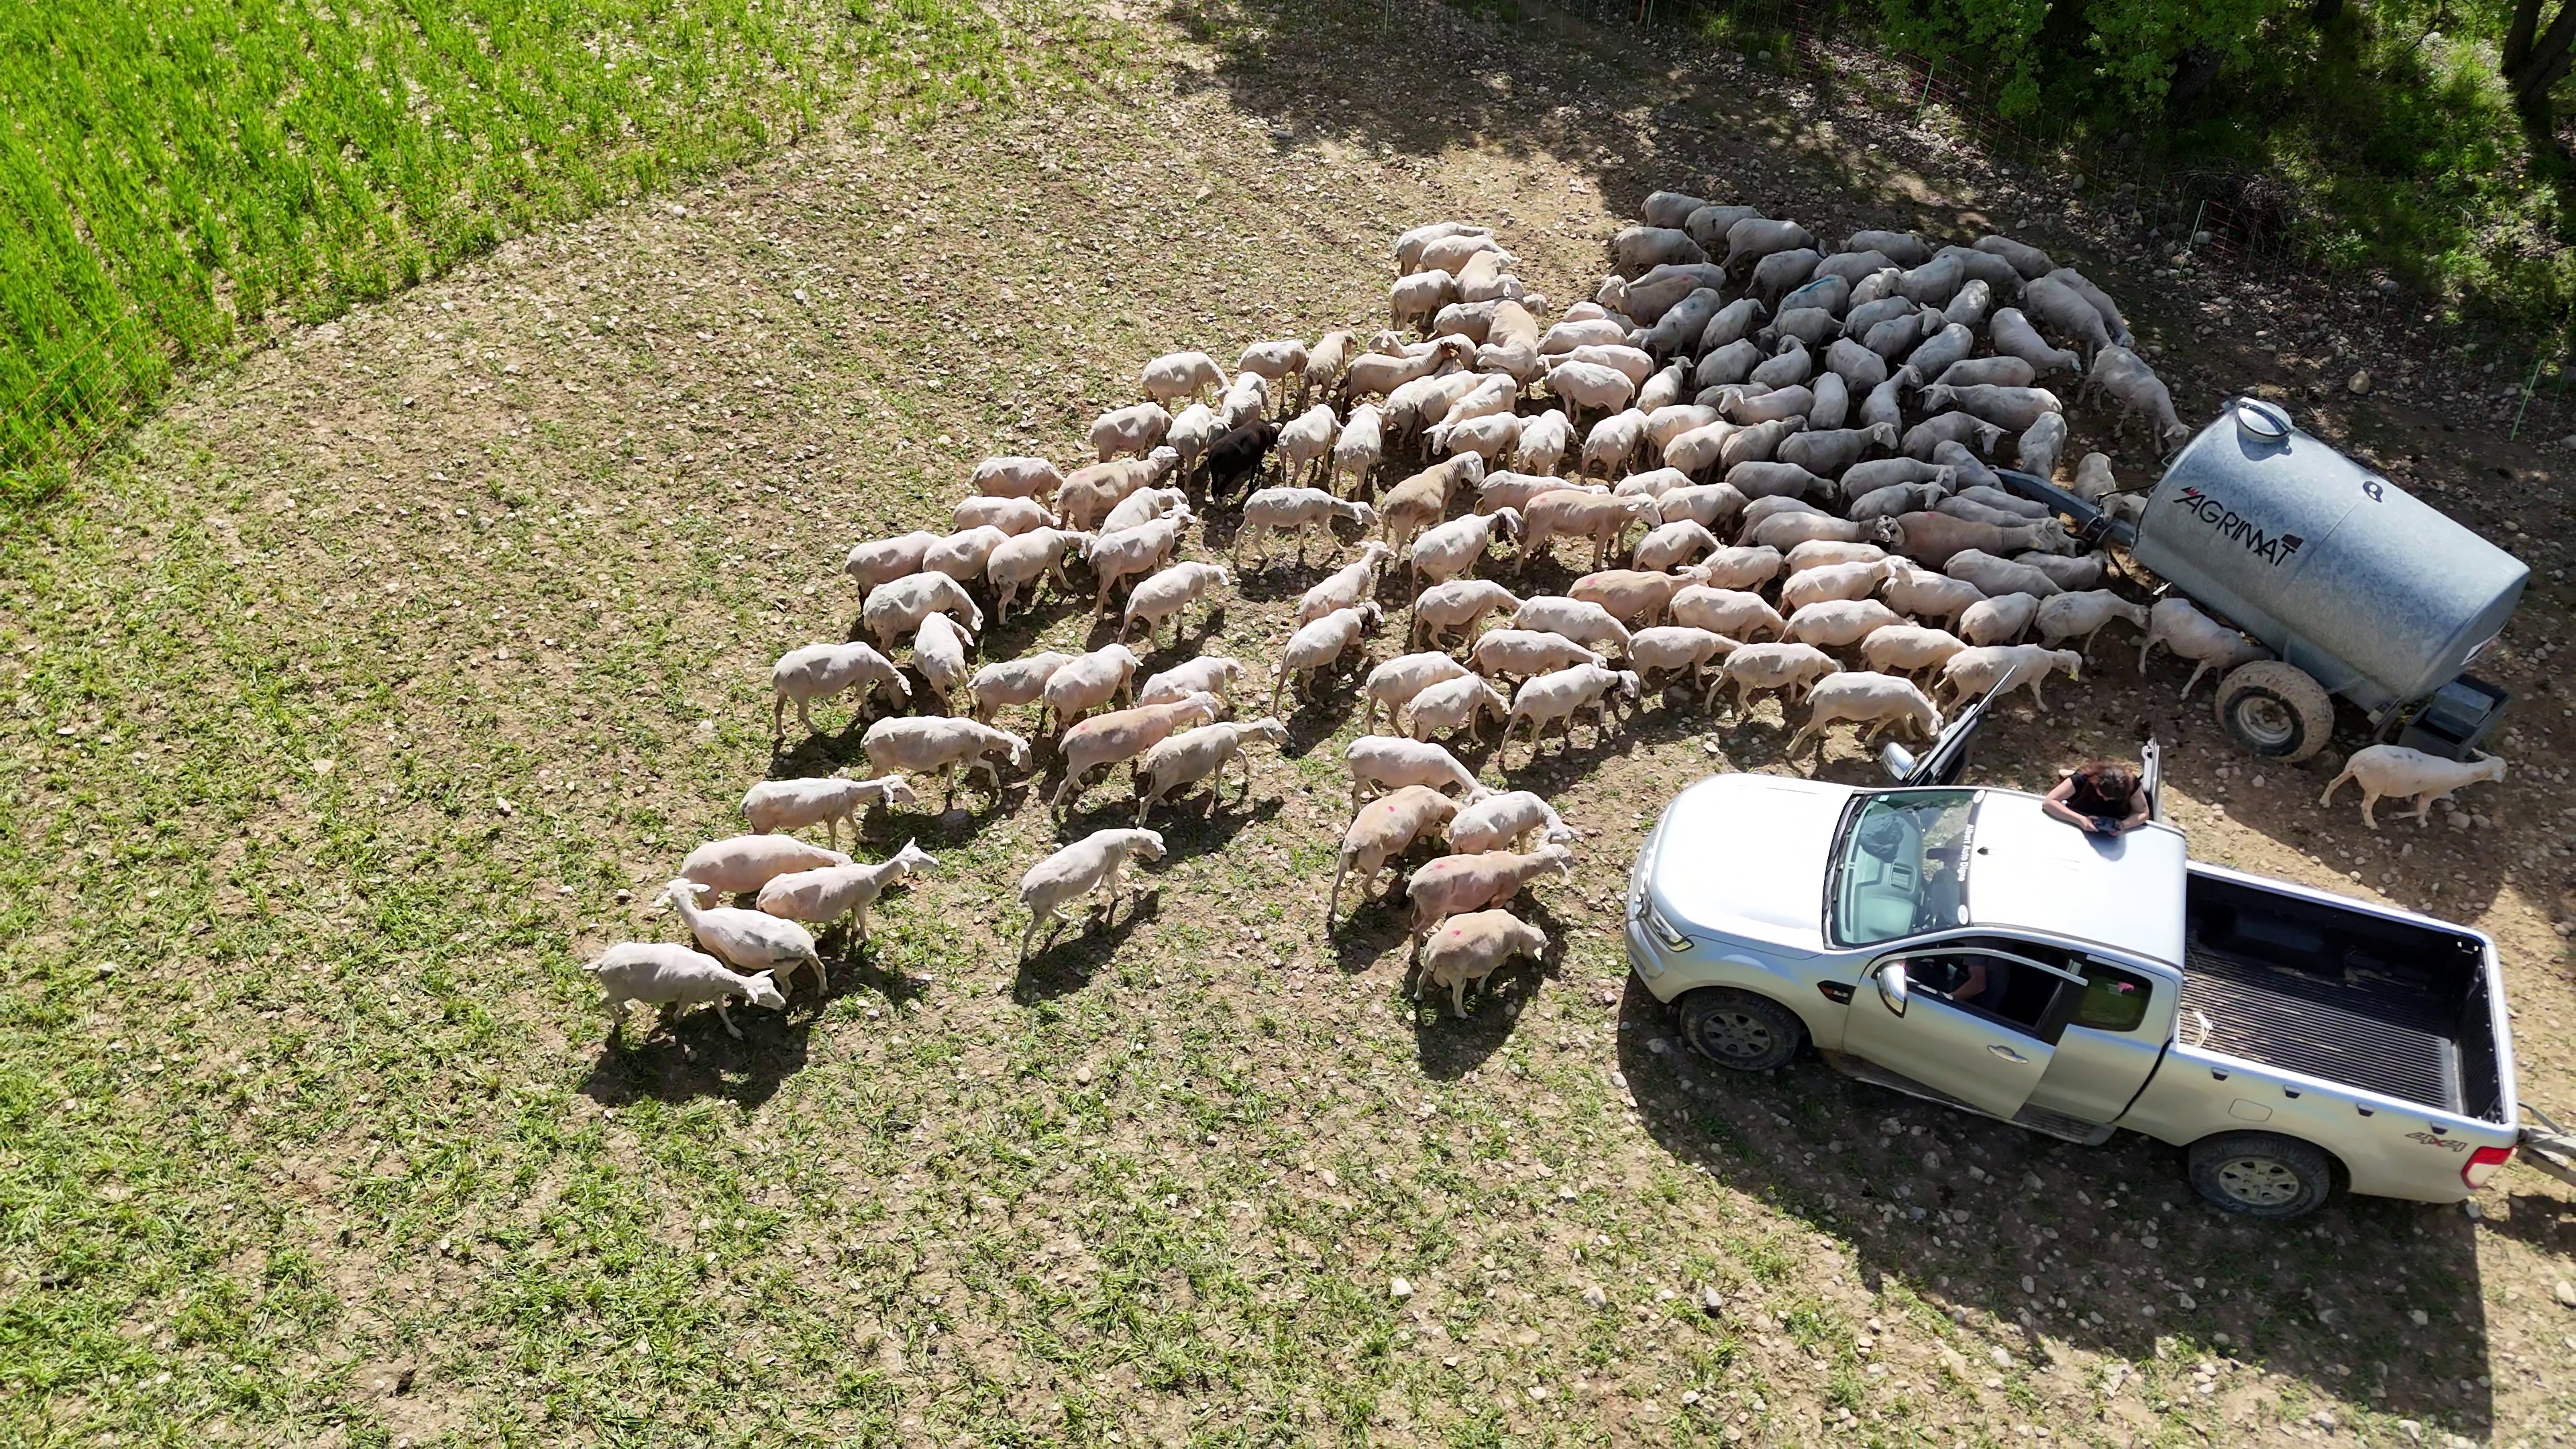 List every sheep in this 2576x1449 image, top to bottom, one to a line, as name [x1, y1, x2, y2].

sheep [1640, 190, 1708, 227]
sheep [1684, 205, 1767, 247]
sheep [1720, 217, 1827, 280]
sheep [1394, 221, 1495, 276]
sheep [1600, 225, 1712, 276]
sheep [1846, 230, 1933, 270]
sheep [1420, 234, 1522, 278]
sheep [1971, 235, 2063, 281]
sheep [1743, 237, 1848, 305]
sheep [1931, 245, 2028, 307]
sheep [1807, 249, 1910, 291]
sheep [1454, 250, 1526, 303]
sheep [1877, 252, 1964, 310]
sheep [1604, 262, 1727, 313]
sheep [2043, 268, 2136, 350]
sheep [1388, 269, 1455, 331]
sheep [1847, 272, 1891, 312]
sheep [1596, 274, 1705, 326]
sheep [1747, 274, 1851, 351]
sheep [2017, 278, 2114, 374]
sheep [1920, 279, 1991, 335]
sheep [1627, 287, 1721, 372]
sheep [1433, 293, 1548, 345]
sheep [1845, 296, 1922, 345]
sheep [1688, 298, 1768, 390]
sheep [1472, 300, 1539, 402]
sheep [1563, 301, 1654, 336]
sheep [1776, 307, 1850, 368]
sheep [1990, 307, 2082, 373]
sheep [1862, 311, 1923, 362]
sheep [1536, 319, 1627, 358]
sheep [1905, 323, 1974, 409]
sheep [1304, 329, 1357, 403]
sheep [1368, 329, 1477, 373]
sheep [1749, 334, 1812, 391]
sheep [1820, 337, 1888, 401]
sheep [1239, 338, 1306, 409]
sheep [1695, 338, 1774, 395]
sheep [1340, 339, 1461, 424]
sheep [2076, 341, 2195, 457]
sheep [1529, 344, 1654, 407]
sheep [1141, 352, 1233, 411]
sheep [1636, 356, 1695, 415]
sheep [1916, 356, 2036, 413]
sheep [1381, 357, 1464, 451]
sheep [1545, 360, 1635, 427]
sheep [1859, 363, 1925, 459]
sheep [1413, 370, 1495, 449]
sheep [1206, 371, 1273, 447]
sheep [1804, 372, 1849, 431]
sheep [1422, 373, 1518, 456]
sheep [1694, 380, 1775, 424]
sheep [1927, 384, 2064, 432]
sheep [1717, 385, 1814, 426]
sheep [1089, 402, 1175, 462]
sheep [1166, 403, 1222, 502]
sheep [1277, 403, 1345, 486]
sheep [1333, 403, 1382, 501]
sheep [1643, 405, 1725, 471]
sheep [1580, 408, 1647, 493]
sheep [1518, 409, 1579, 476]
sheep [1901, 411, 2012, 463]
sheep [2018, 411, 2067, 484]
sheep [1446, 411, 1541, 473]
sheep [1716, 415, 1810, 481]
sheep [1207, 417, 1285, 509]
sheep [1663, 420, 1760, 485]
sheep [1776, 421, 1899, 474]
sheep [1933, 439, 2007, 495]
sheep [1057, 445, 1181, 531]
sheep [1382, 451, 1485, 578]
sheep [2074, 452, 2130, 524]
sheep [970, 457, 1065, 515]
sheep [1838, 457, 1958, 510]
sheep [1725, 460, 1839, 500]
sheep [1612, 467, 1698, 499]
sheep [1474, 469, 1612, 516]
sheep [1845, 481, 1953, 521]
sheep [1658, 482, 1753, 527]
sheep [1233, 486, 1378, 563]
sheep [1957, 486, 2082, 558]
sheep [1099, 486, 1190, 536]
sheep [1512, 489, 1661, 578]
sheep [1732, 493, 1832, 547]
sheep [952, 495, 1063, 537]
sheep [1928, 495, 2066, 548]
sheep [1087, 503, 1198, 622]
sheep [1410, 506, 1524, 613]
sheep [1751, 511, 1905, 556]
sheep [1887, 511, 2059, 577]
sheep [1631, 519, 1729, 572]
sheep [922, 524, 1011, 601]
sheep [986, 525, 1100, 629]
sheep [844, 529, 944, 612]
sheep [1784, 539, 1889, 578]
sheep [1297, 540, 1398, 632]
sheep [1700, 544, 1786, 594]
sheep [1942, 549, 2068, 600]
sheep [2011, 549, 2110, 591]
sheep [1778, 555, 1914, 619]
sheep [1116, 561, 1230, 652]
sheep [1566, 563, 1712, 628]
sheep [1881, 570, 1989, 633]
sheep [862, 571, 984, 661]
sheep [1412, 579, 1525, 652]
sheep [1666, 584, 1789, 644]
sheep [2035, 588, 2151, 655]
sheep [1959, 592, 2041, 647]
sheep [1511, 595, 1633, 651]
sheep [2138, 598, 2277, 701]
sheep [1776, 599, 1921, 648]
sheep [1272, 601, 1385, 720]
sheep [914, 611, 976, 708]
sheep [1858, 625, 1970, 696]
sheep [1627, 626, 1745, 692]
sheep [1463, 629, 1609, 686]
sheep [771, 641, 912, 740]
sheep [1703, 642, 1844, 715]
sheep [1041, 643, 1143, 732]
sheep [1935, 644, 2083, 726]
sheep [966, 651, 1077, 726]
sheep [1366, 651, 1472, 738]
sheep [1140, 656, 1246, 708]
sheep [1497, 663, 1640, 762]
sheep [1785, 671, 1944, 759]
sheep [1408, 673, 1512, 746]
sheep [1049, 688, 1222, 813]
sheep [860, 714, 1033, 791]
sheep [1135, 716, 1290, 827]
sheep [1343, 735, 1509, 818]
sheep [2318, 746, 2510, 831]
sheep [739, 774, 918, 851]
sheep [1328, 785, 1468, 918]
sheep [1448, 790, 1586, 855]
sheep [1019, 826, 1168, 962]
sheep [679, 834, 852, 911]
sheep [755, 837, 941, 944]
sheep [1406, 840, 1576, 964]
sheep [651, 877, 828, 996]
sheep [1414, 908, 1551, 1022]
sheep [582, 941, 787, 1040]